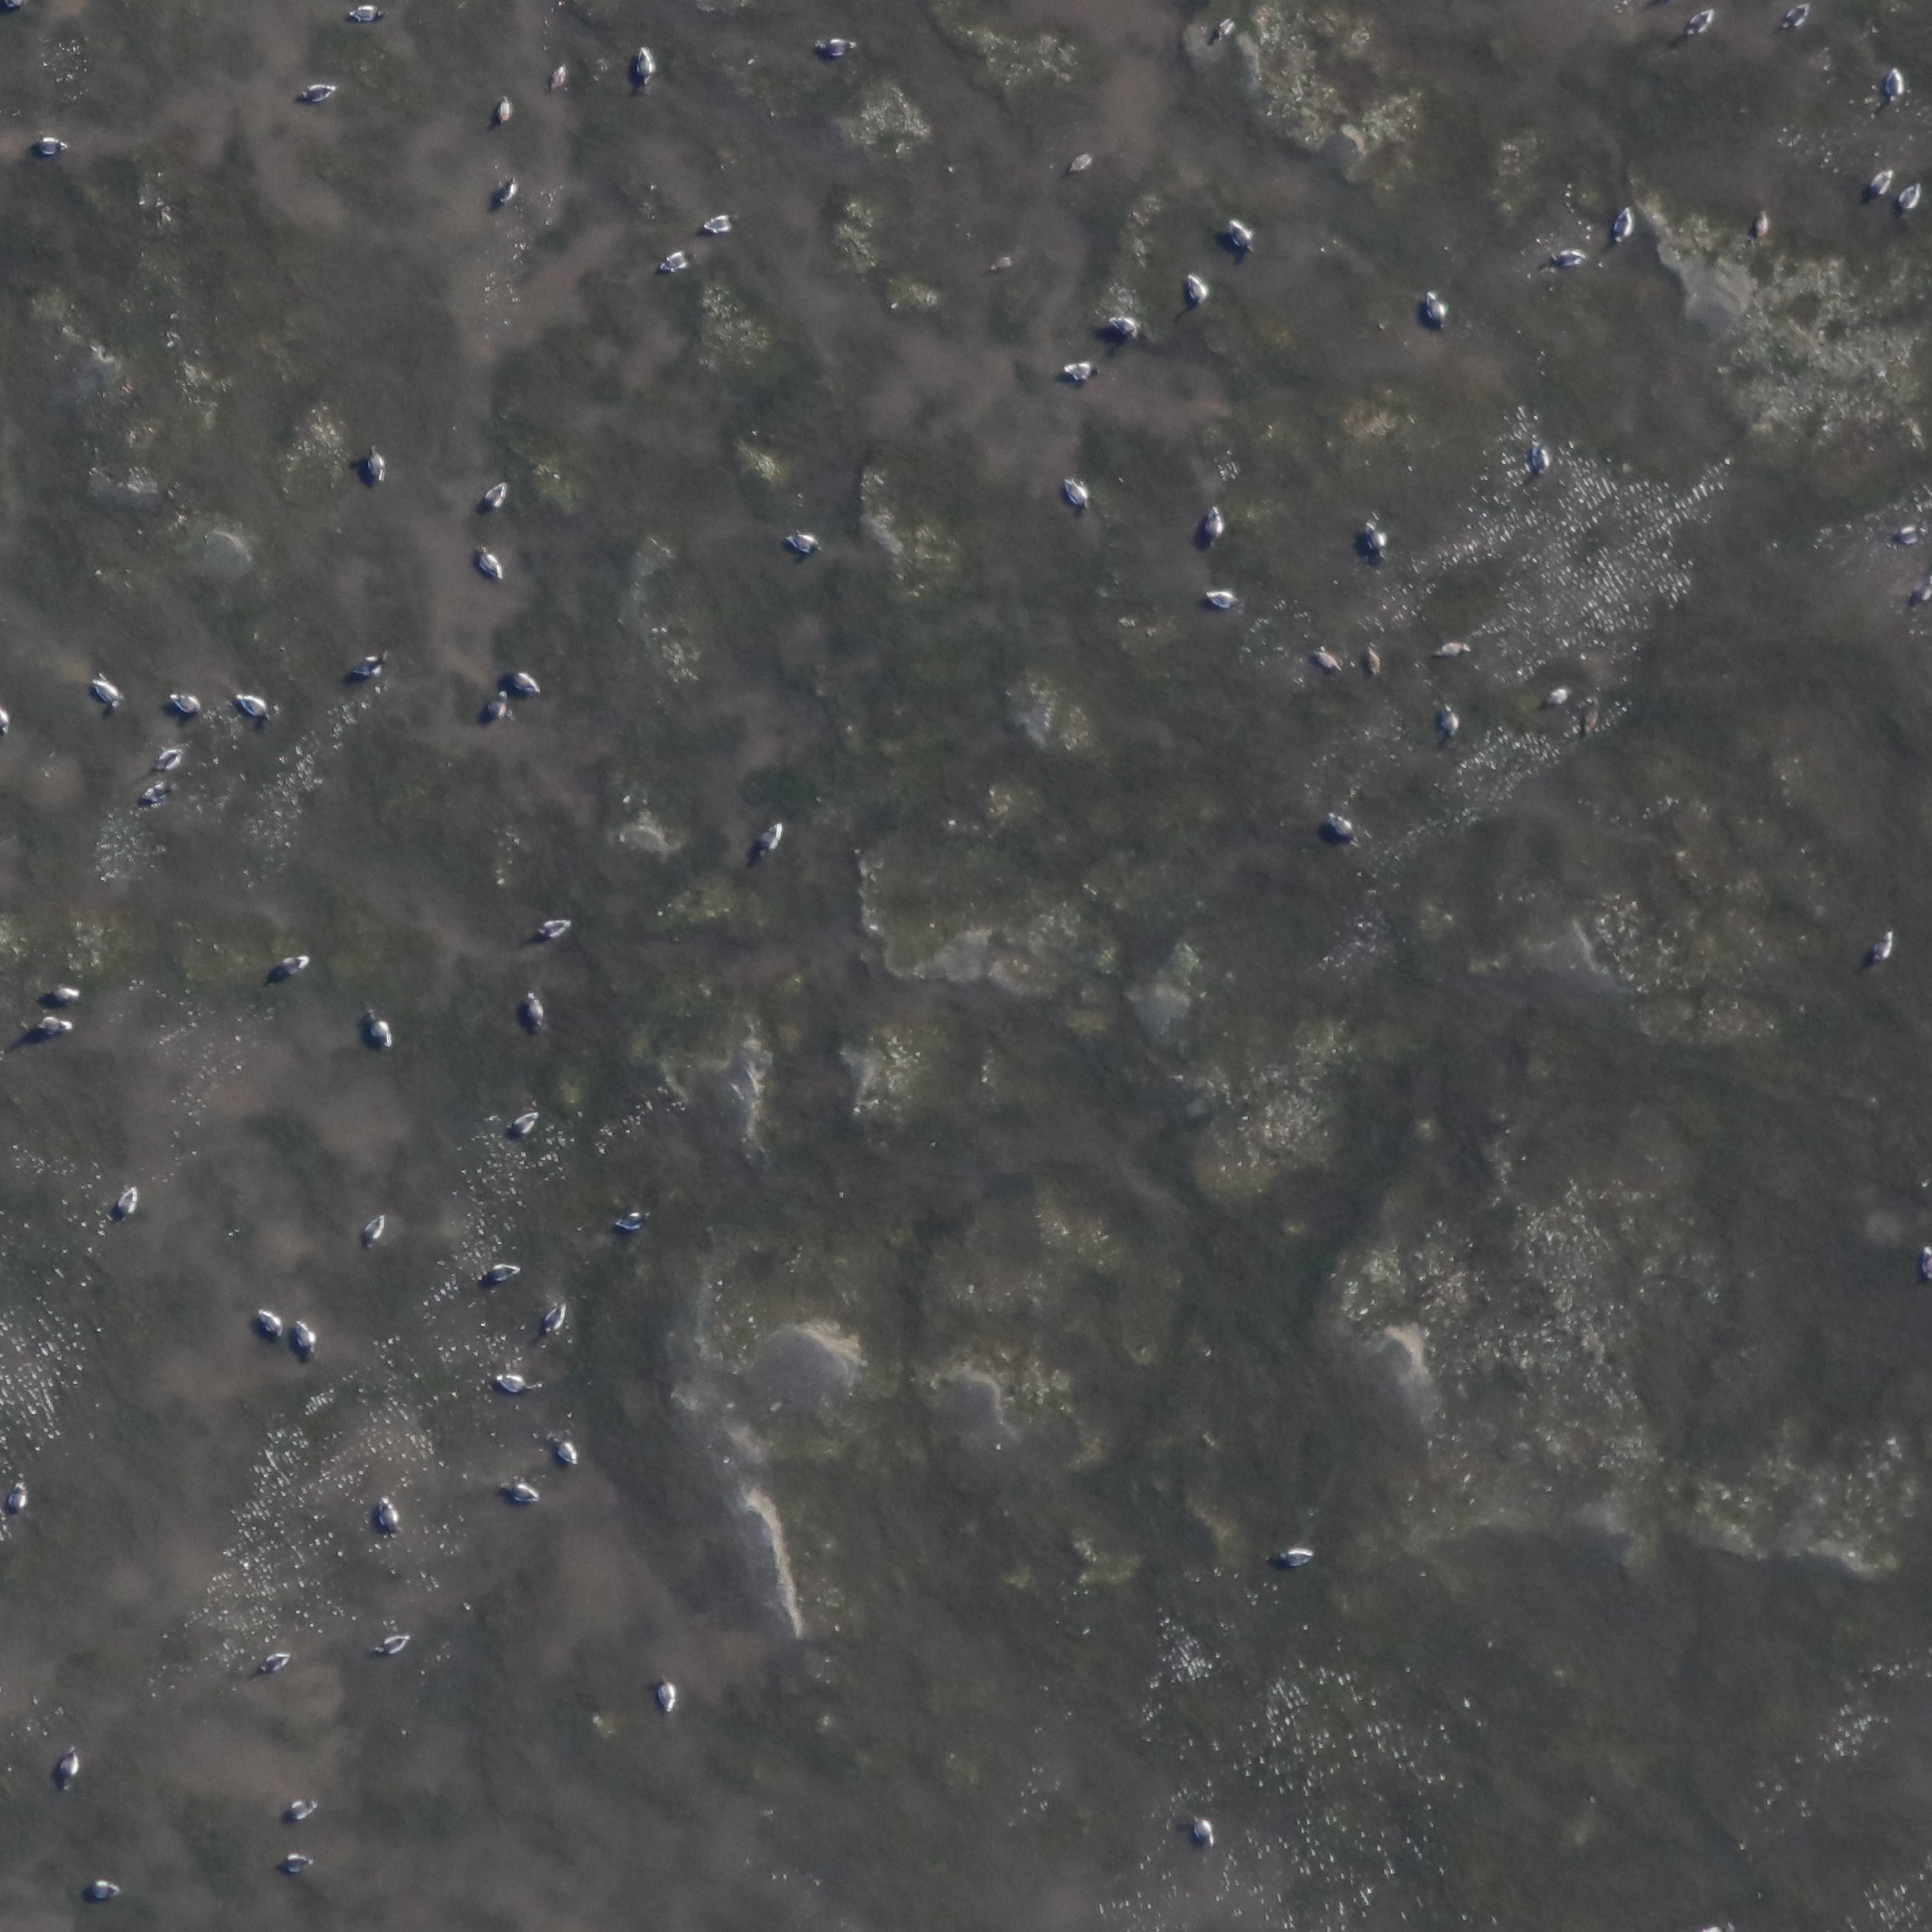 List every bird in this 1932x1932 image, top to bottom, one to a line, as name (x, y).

brant (365, 15)
brant (1799, 15)
brant (1694, 23)
other bird (1224, 27)
brant (838, 48)
brant (645, 66)
other bird (557, 78)
brant (1892, 87)
brant (316, 92)
other bird (500, 106)
brant (48, 145)
other bird (1083, 164)
brant (1875, 179)
other bird (511, 191)
brant (1918, 197)
brant (725, 224)
brant (1622, 226)
other bird (1760, 229)
brant (1239, 237)
brant (1570, 259)
brant (677, 261)
other bird (1003, 263)
brant (1196, 292)
brant (1433, 312)
brant (1127, 327)
brant (1080, 373)
brant (1541, 461)
brant (377, 465)
brant (1079, 494)
brant (495, 496)
brant (1212, 526)
brant (1377, 535)
brant (1917, 537)
brant (804, 544)
brant (491, 566)
brant (1924, 594)
brant (1222, 600)
other bird (1452, 647)
other bird (1332, 662)
other bird (1376, 664)
brant (371, 665)
brant (521, 684)
brant (106, 696)
other bird (1561, 698)
brant (185, 705)
brant (256, 708)
brant (499, 710)
other bird (1592, 719)
brant (1447, 724)
brant (172, 757)
brant (161, 793)
brant (1341, 829)
brant (768, 840)
brant (558, 927)
brant (1881, 949)
brant (288, 967)
brant (64, 994)
brant (535, 1014)
brant (54, 1022)
brant (379, 1029)
brant (521, 1123)
brant (128, 1202)
brant (635, 1223)
brant (375, 1227)
brant (1930, 1263)
brant (499, 1274)
brant (559, 1318)
brant (272, 1322)
brant (308, 1338)
brant (516, 1383)
brant (564, 1453)
brant (520, 1491)
brant (18, 1499)
brant (388, 1518)
brant (1294, 1558)
brant (389, 1643)
brant (272, 1662)
brant (666, 1696)
brant (68, 1768)
brant (305, 1808)
brant (1201, 1831)
brant (299, 1865)
brant (102, 1892)